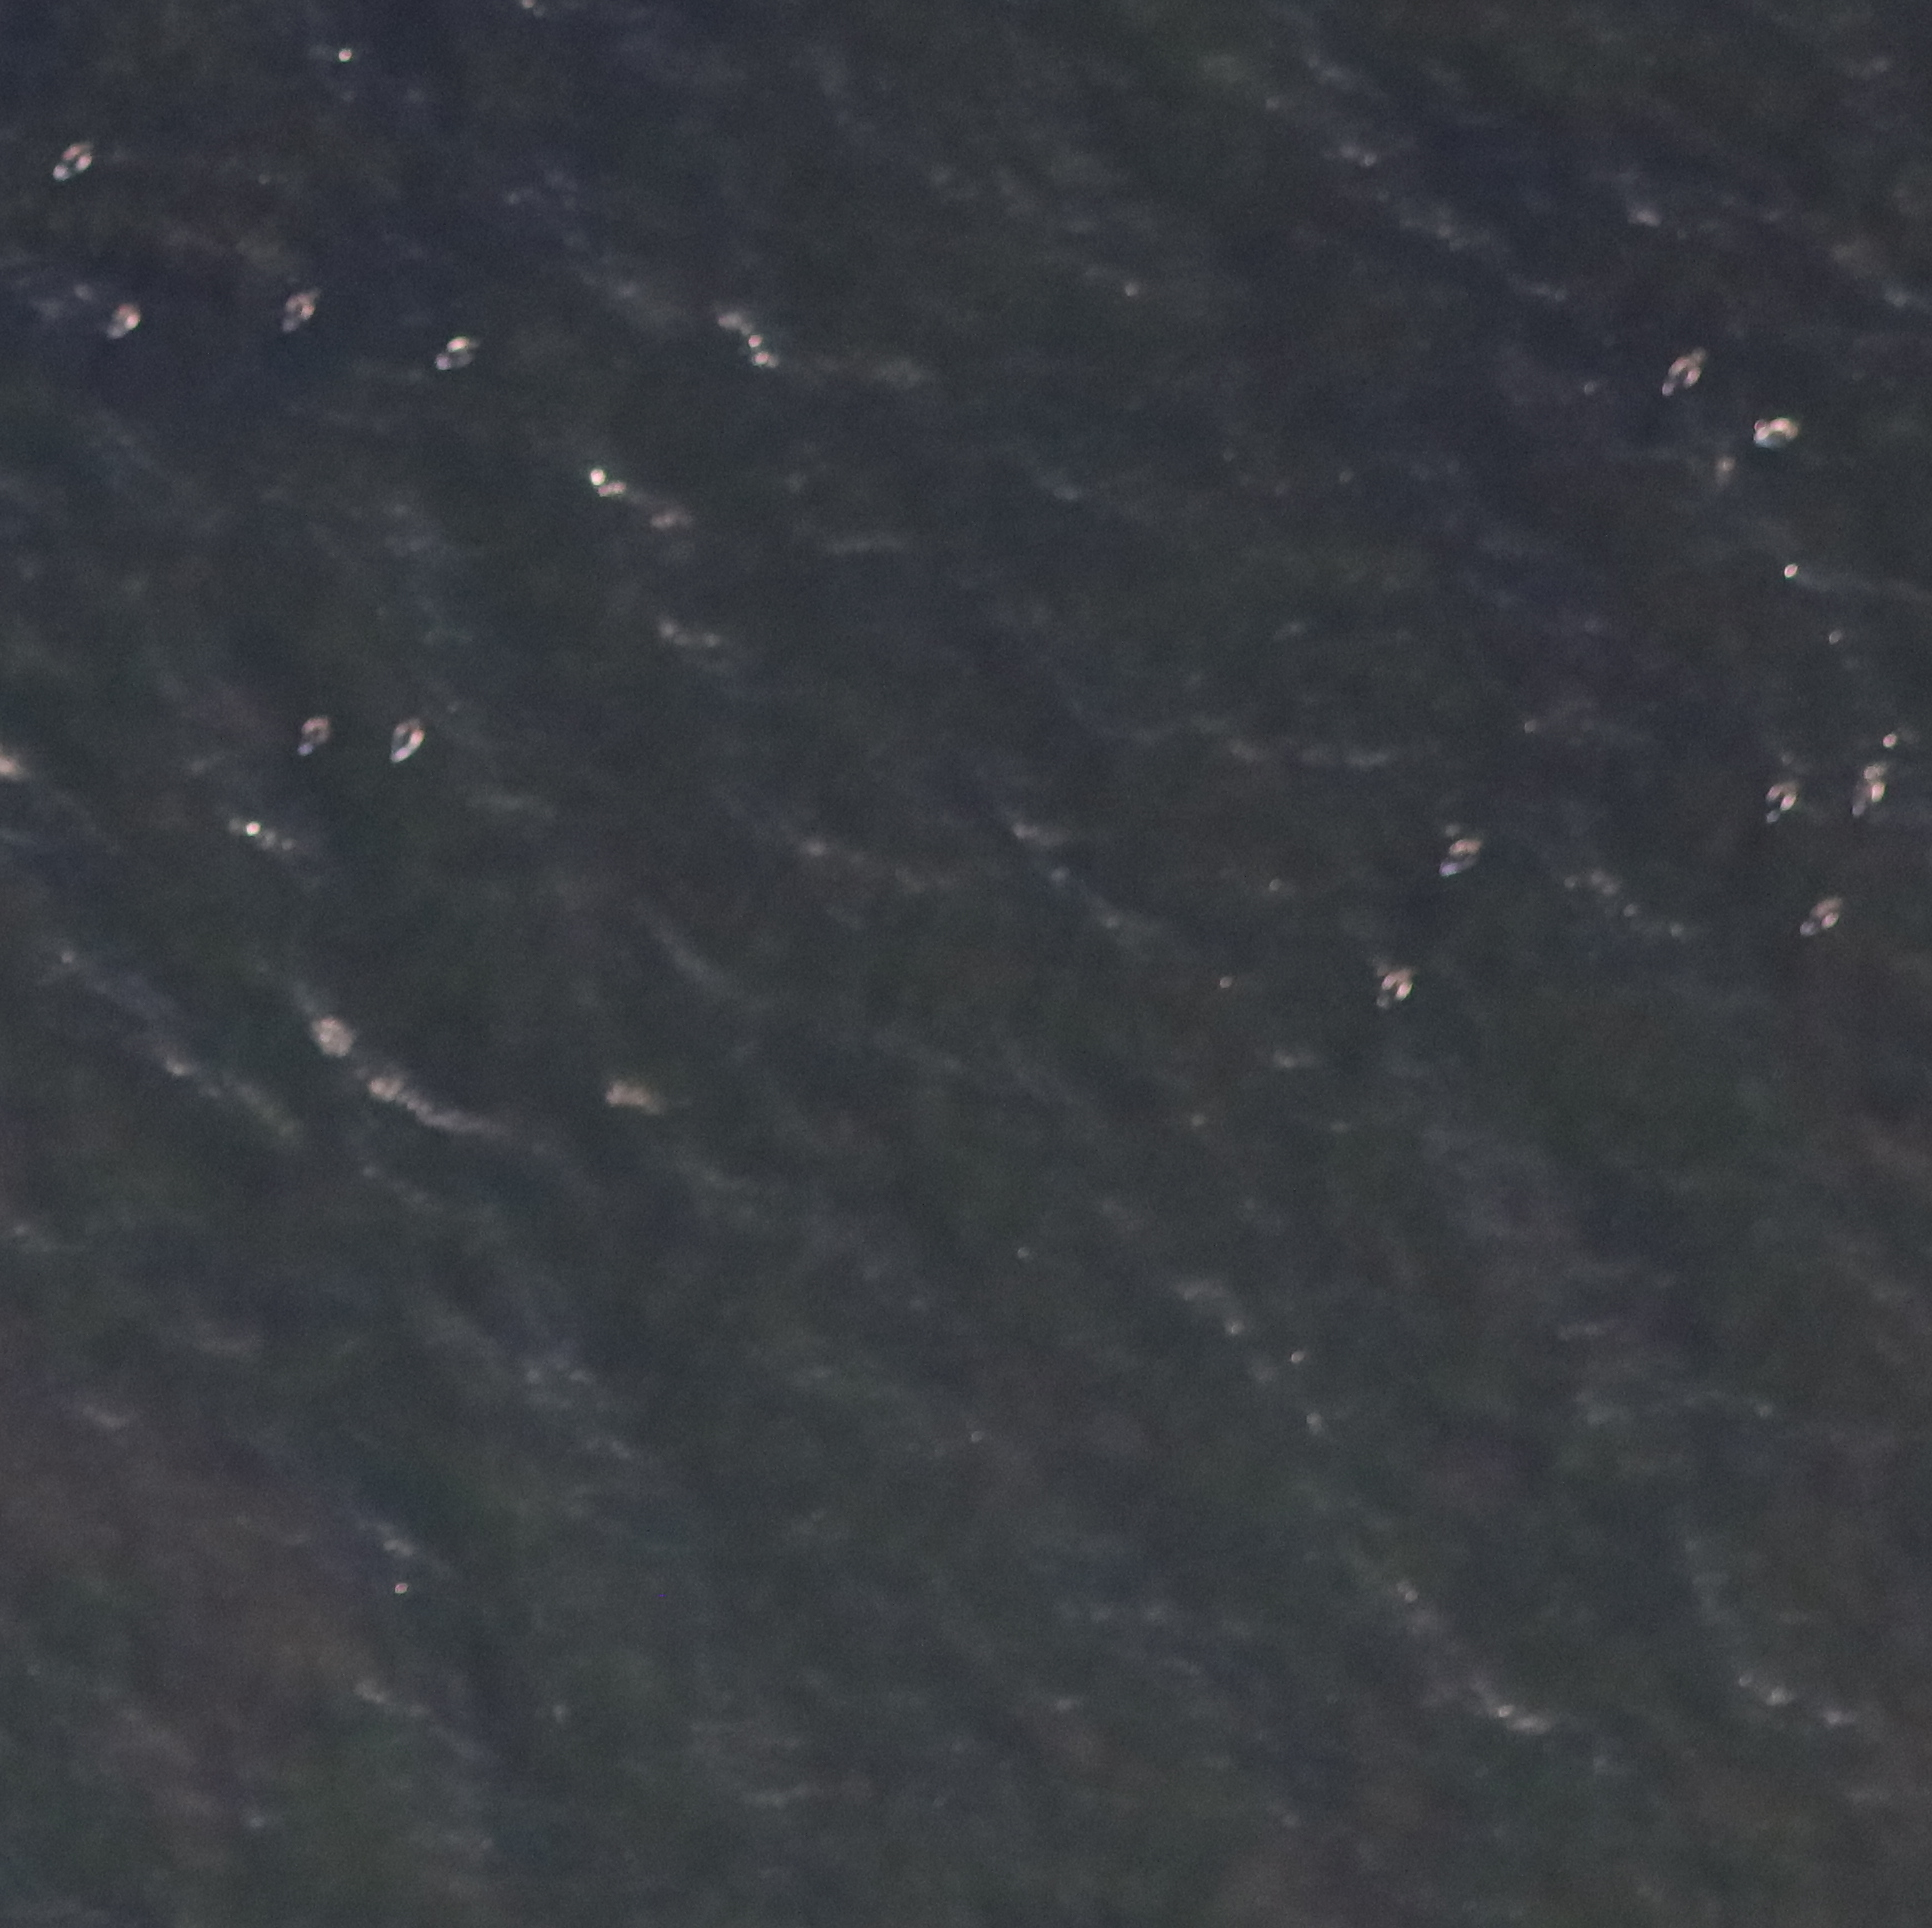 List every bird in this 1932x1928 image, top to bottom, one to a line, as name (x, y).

brant (73, 160)
brant (298, 308)
brant (127, 323)
brant (463, 351)
brant (1681, 375)
brant (1765, 436)
brant (313, 734)
brant (409, 738)
brant (1870, 792)
brant (1786, 795)
brant (1459, 855)
brant (1823, 915)
brant (1398, 991)